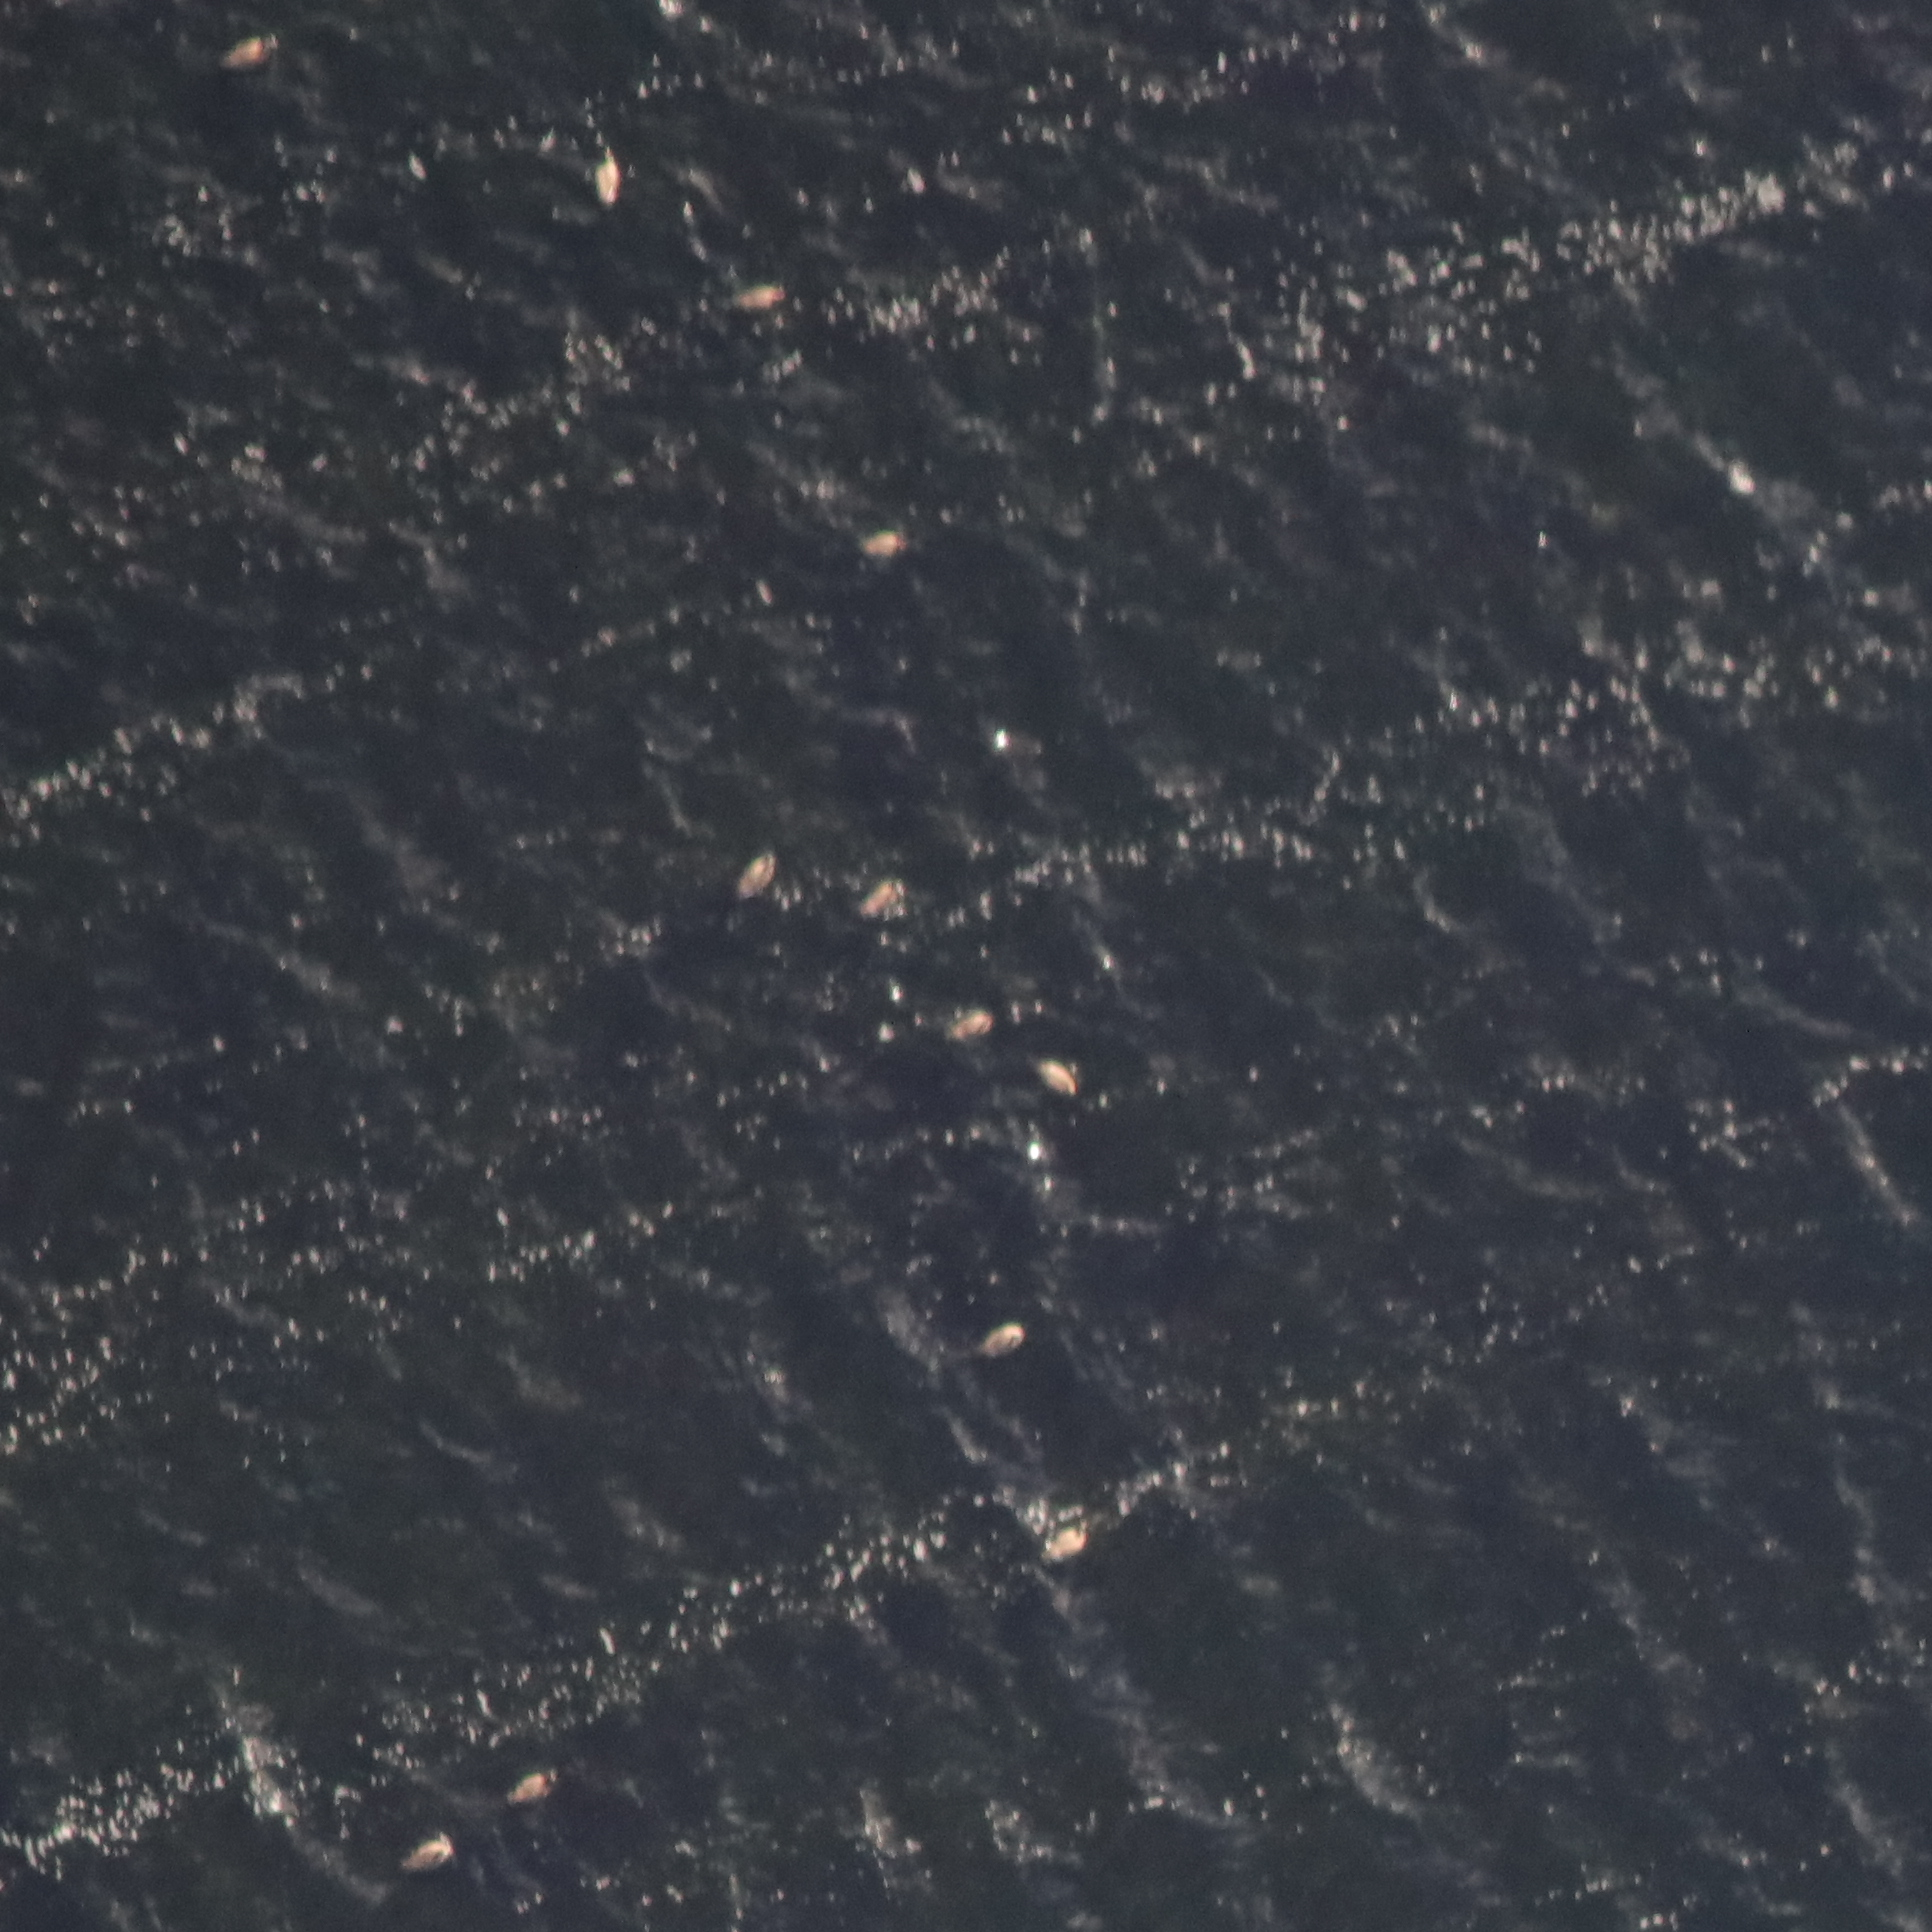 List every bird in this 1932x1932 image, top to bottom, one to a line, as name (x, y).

Canada goose (246, 51)
Canada goose (611, 179)
Canada goose (760, 296)
Canada goose (884, 544)
Canada goose (755, 876)
Canada goose (878, 900)
Canada goose (971, 1028)
Canada goose (1057, 1078)
Canada goose (1001, 1338)
Canada goose (1063, 1545)
Canada goose (531, 1795)
Canada goose (432, 1856)